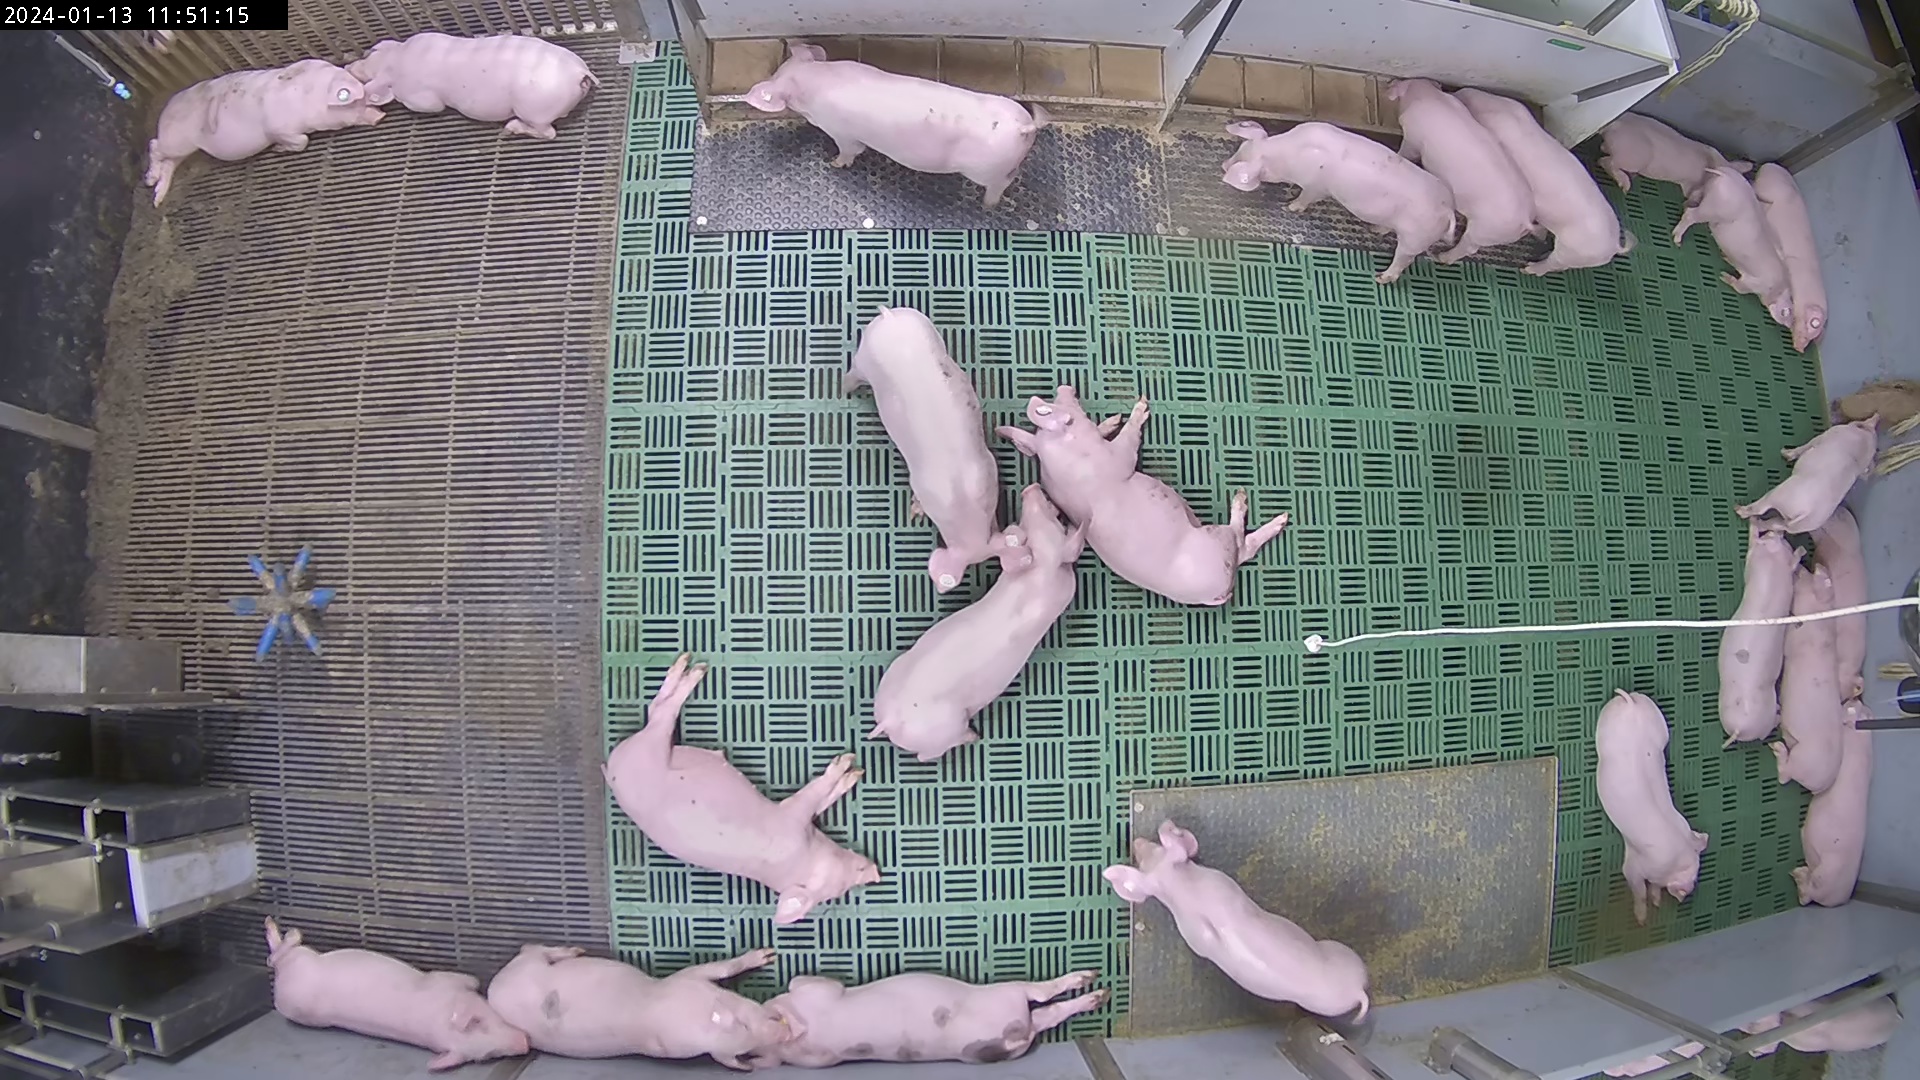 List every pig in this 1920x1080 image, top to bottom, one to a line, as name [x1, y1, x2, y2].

pig [342, 30, 599, 139]
pig [741, 38, 1053, 212]
pig [147, 57, 385, 209]
pig [1382, 77, 1542, 266]
pig [1456, 90, 1638, 275]
pig [1597, 110, 1751, 200]
pig [1223, 118, 1459, 288]
pig [1751, 160, 1831, 356]
pig [1672, 168, 1794, 326]
pig [841, 305, 1022, 598]
pig [997, 386, 1292, 608]
pig [1731, 415, 1882, 536]
pig [867, 484, 1088, 766]
pig [1807, 507, 1869, 702]
pig [1716, 517, 1806, 752]
pig [1765, 563, 1844, 796]
pig [601, 649, 879, 928]
pig [1596, 688, 1711, 924]
pig [1788, 699, 1875, 904]
pig [1104, 815, 1374, 1023]
pig [265, 917, 529, 1072]
pig [489, 941, 795, 1070]
pig [743, 971, 1111, 1067]
pig [1736, 986, 1899, 1059]
pig [1601, 1041, 1705, 1077]